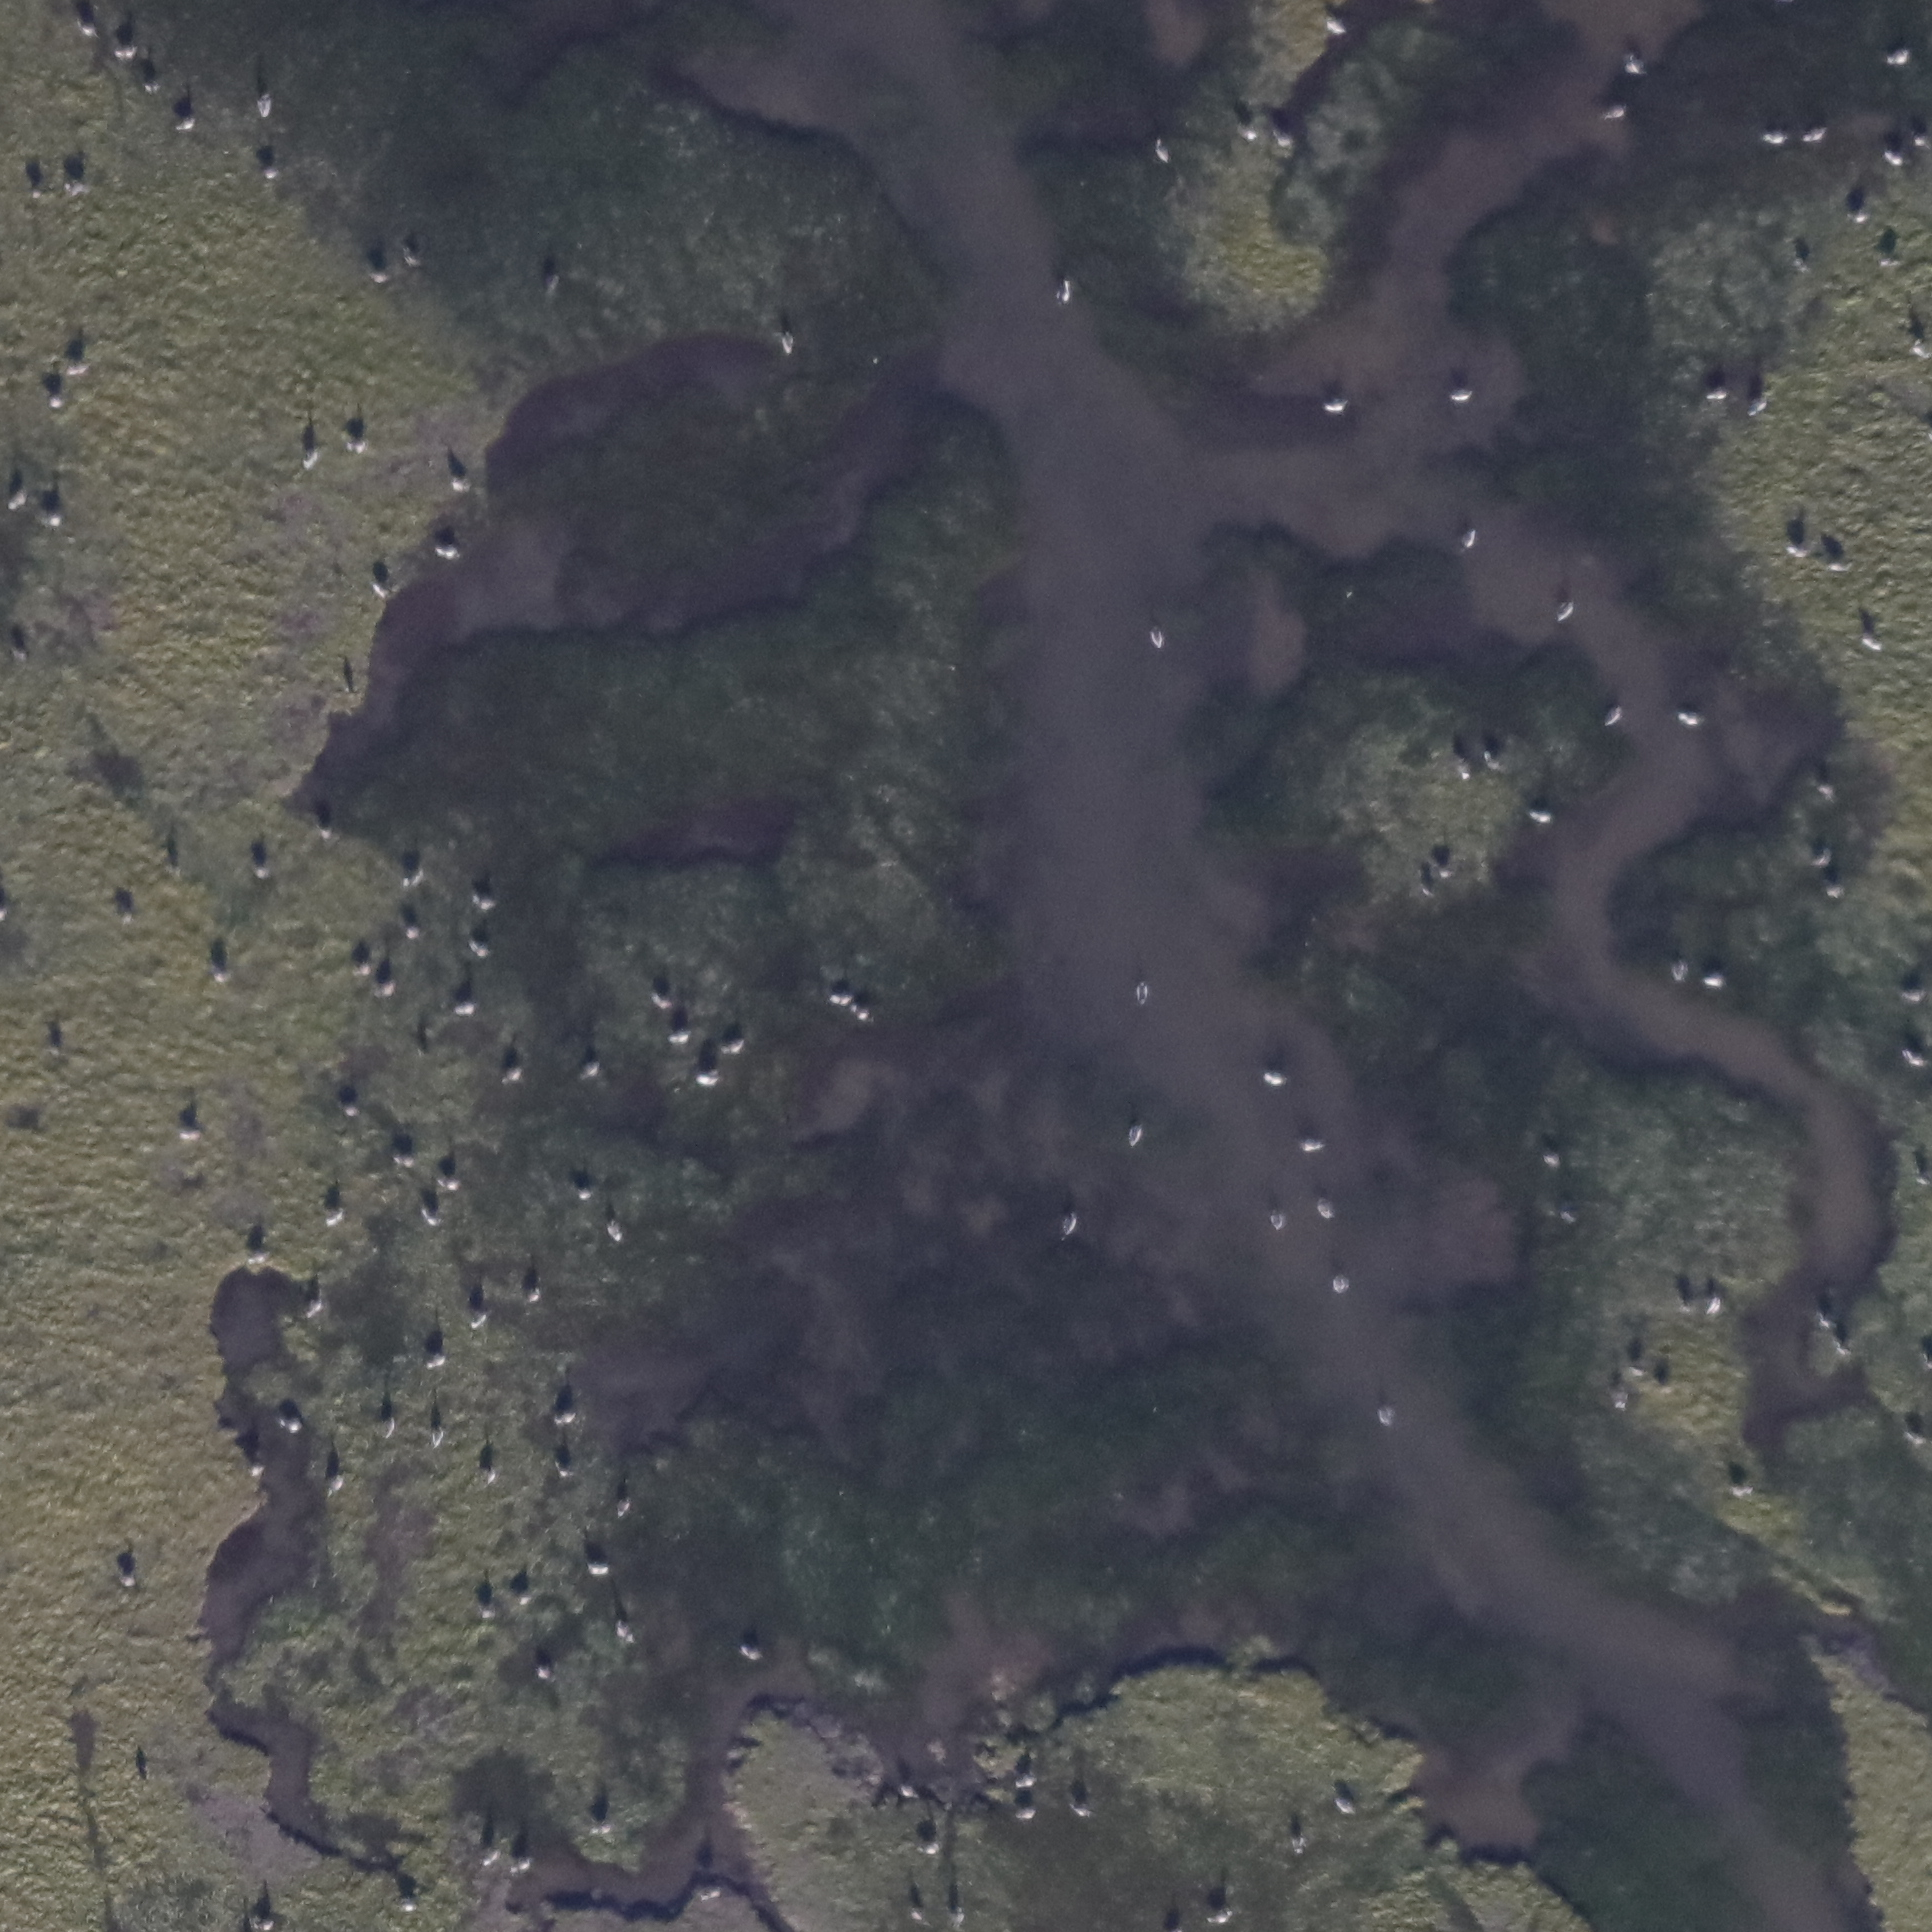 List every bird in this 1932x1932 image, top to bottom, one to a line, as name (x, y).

brant (1341, 24)
brant (87, 27)
brant (124, 54)
brant (1903, 59)
brant (1633, 69)
brant (160, 90)
brant (267, 105)
brant (1616, 110)
brant (186, 122)
brant (1243, 129)
brant (1783, 138)
brant (1822, 139)
brant (1928, 139)
brant (1280, 144)
brant (1173, 149)
brant (1897, 167)
brant (268, 170)
brant (41, 189)
brant (81, 191)
brant (1869, 219)
brant (409, 259)
brant (1893, 259)
brant (1807, 265)
brant (384, 279)
brant (558, 279)
brant (1065, 294)
brant (1924, 327)
brant (789, 343)
brant (78, 371)
brant (1719, 396)
brant (1460, 398)
brant (57, 405)
brant (1327, 410)
brant (1765, 417)
brant (357, 446)
brant (307, 463)
brant (463, 491)
brant (23, 504)
brant (55, 519)
brant (1468, 535)
brant (454, 549)
brant (1801, 549)
brant (1845, 572)
brant (385, 588)
brant (1567, 611)
brant (1160, 632)
brant (1878, 642)
brant (21, 650)
brant (353, 692)
brant (1620, 713)
brant (1695, 725)
brant (1492, 764)
brant (1467, 769)
brant (1830, 795)
brant (1544, 817)
brant (319, 831)
brant (1822, 854)
brant (175, 865)
brant (255, 865)
brant (1444, 869)
brant (409, 875)
brant (1428, 887)
brant (1837, 890)
brant (485, 901)
brant (129, 918)
brant (424, 925)
brant (486, 947)
brant (365, 960)
brant (211, 966)
brant (1676, 972)
brant (1710, 983)
brant (385, 985)
brant (1921, 989)
brant (839, 991)
brant (1142, 992)
brant (665, 1002)
brant (468, 1010)
brant (868, 1013)
brant (682, 1037)
brant (741, 1043)
brant (1924, 1055)
brant (52, 1061)
brant (509, 1070)
brant (591, 1073)
brant (1274, 1076)
brant (714, 1091)
brant (349, 1112)
brant (186, 1137)
brant (1134, 1140)
brant (1314, 1142)
brant (393, 1159)
brant (1548, 1166)
brant (575, 1185)
brant (449, 1187)
brant (1928, 1188)
brant (1328, 1211)
brant (1278, 1217)
brant (339, 1218)
brant (437, 1219)
brant (1065, 1225)
brant (615, 1231)
brant (257, 1250)
brant (1345, 1280)
brant (537, 1289)
brant (1684, 1305)
brant (1717, 1307)
brant (319, 1308)
brant (486, 1317)
brant (1819, 1326)
brant (1838, 1350)
brant (437, 1364)
brant (1639, 1365)
brant (1668, 1379)
brant (1622, 1398)
brant (1389, 1410)
brant (564, 1417)
brant (391, 1422)
brant (298, 1424)
brant (444, 1427)
brant (1914, 1434)
brant (561, 1467)
brant (255, 1476)
brant (486, 1476)
brant (333, 1481)
brant (1743, 1497)
brant (624, 1507)
brant (595, 1568)
brant (121, 1581)
brant (525, 1610)
brant (487, 1613)
brant (619, 1629)
brant (761, 1667)
brant (543, 1675)
brant (1032, 1779)
brant (907, 1802)
brant (1087, 1802)
brant (1335, 1815)
brant (1031, 1817)
brant (601, 1829)
brant (1300, 1838)
brant (930, 1850)
brant (497, 1856)
brant (522, 1868)
brant (714, 1897)
brant (413, 1907)
brant (921, 1913)
brant (959, 1917)
brant (1216, 1920)
brant (264, 1926)